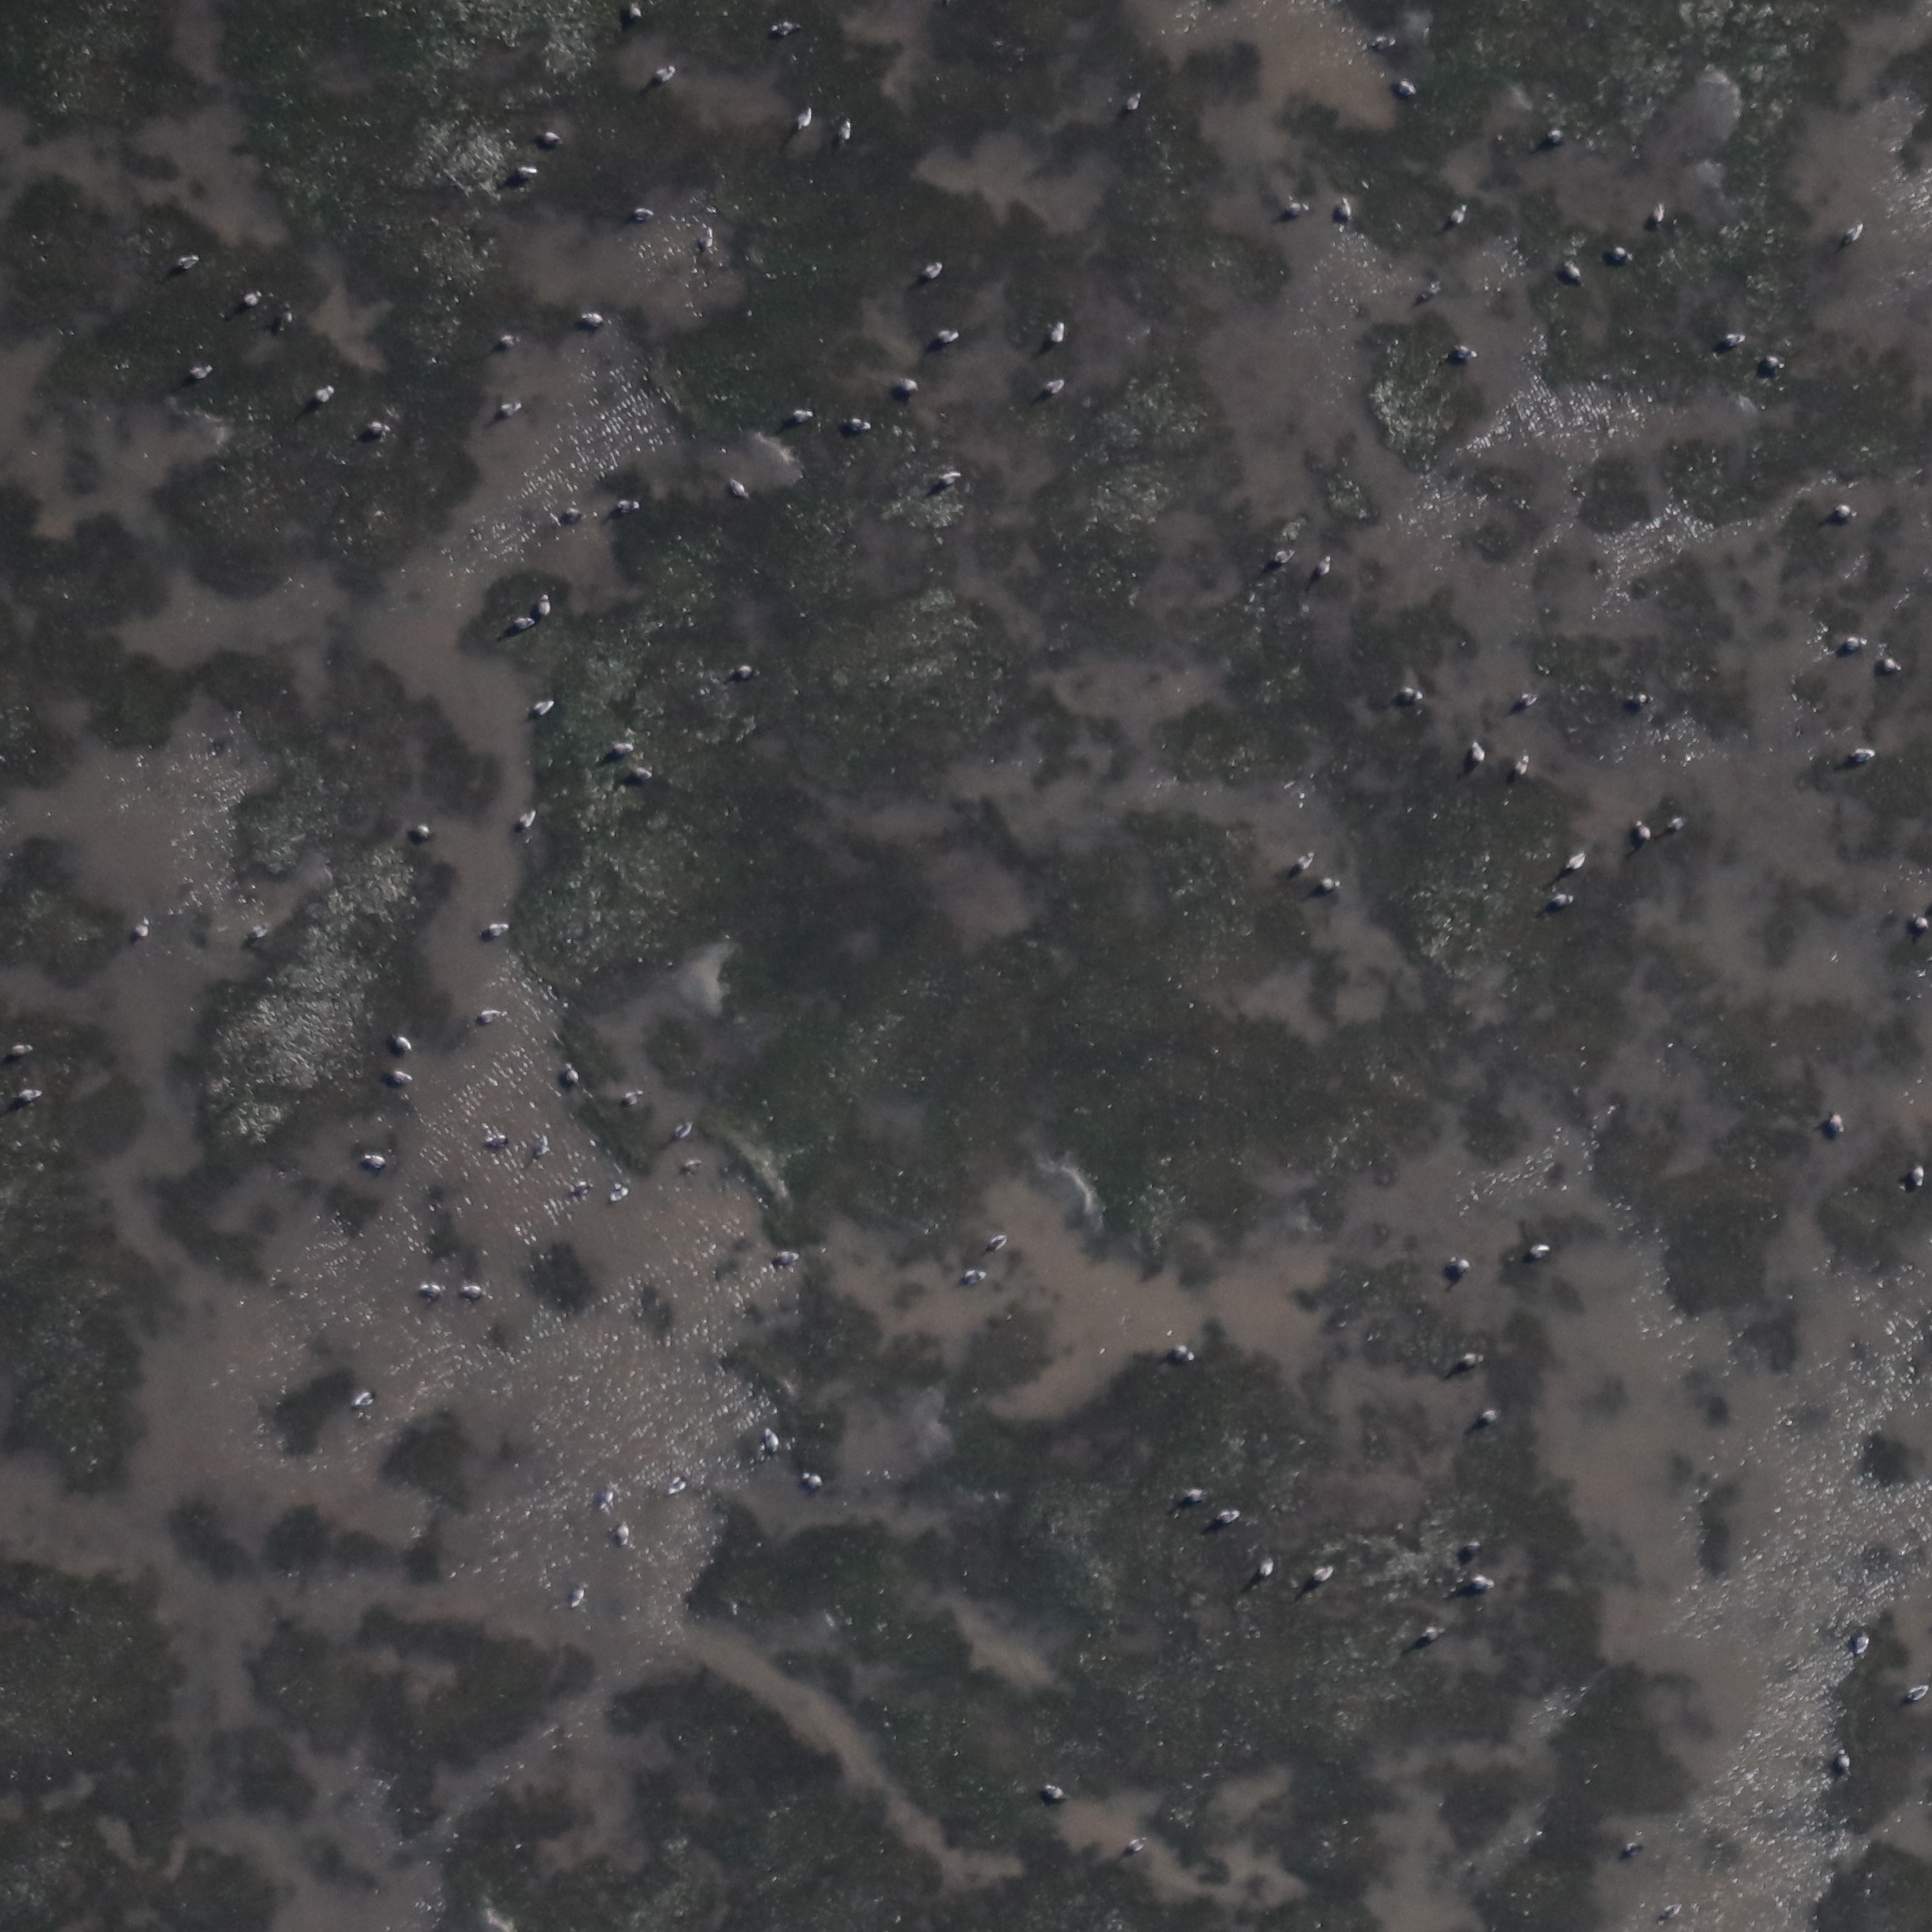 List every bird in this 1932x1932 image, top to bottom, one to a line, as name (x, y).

brant (632, 11)
brant (784, 29)
brant (1383, 44)
brant (666, 76)
brant (1407, 88)
brant (1132, 102)
brant (805, 121)
brant (844, 130)
brant (1554, 135)
brant (549, 139)
brant (526, 172)
brant (1299, 209)
brant (1344, 210)
brant (1659, 211)
brant (641, 214)
brant (1456, 215)
brant (1853, 235)
brant (707, 242)
brant (1619, 254)
brant (188, 264)
brant (933, 271)
brant (1570, 272)
brant (1430, 288)
brant (254, 300)
brant (288, 317)
brant (594, 319)
brant (1056, 333)
brant (947, 336)
brant (1733, 339)
brant (508, 340)
brant (1463, 351)
brant (1773, 360)
brant (198, 370)
brant (1053, 385)
brant (909, 386)
brant (324, 395)
brant (508, 411)
brant (803, 415)
brant (857, 424)
brant (378, 430)
brant (951, 477)
brant (737, 488)
brant (627, 506)
brant (1845, 513)
brant (577, 515)
brant (1284, 558)
brant (1323, 567)
Canada goose (544, 606)
Canada goose (523, 622)
brant (1851, 646)
brant (1892, 666)
brant (745, 672)
brant (1410, 694)
brant (1640, 699)
brant (1527, 700)
brant (543, 708)
brant (620, 749)
brant (1477, 754)
brant (1861, 756)
brant (1522, 768)
brant (642, 773)
brant (526, 819)
brant (1670, 824)
brant (1642, 828)
brant (423, 831)
brant (1303, 862)
brant (1572, 863)
brant (1327, 884)
brant (1559, 899)
brant (1920, 922)
brant (497, 930)
brant (258, 931)
brant (142, 932)
brant (490, 1013)
brant (402, 1044)
brant (22, 1048)
brant (570, 1075)
brant (401, 1077)
brant (30, 1096)
brant (631, 1098)
brant (1836, 1122)
brant (682, 1132)
brant (498, 1140)
brant (538, 1147)
brant (376, 1161)
brant (694, 1167)
brant (1917, 1175)
brant (579, 1188)
brant (620, 1190)
brant (996, 1244)
brant (1538, 1252)
brant (785, 1259)
brant (1462, 1264)
brant (973, 1276)
brant (430, 1288)
brant (474, 1292)
brant (1182, 1354)
brant (1471, 1359)
brant (362, 1397)
brant (1489, 1417)
brant (770, 1441)
brant (814, 1481)
brant (678, 1484)
brant (1194, 1495)
brant (607, 1499)
brant (1230, 1518)
brant (624, 1531)
brant (1473, 1549)
brant (1265, 1568)
brant (1323, 1576)
brant (1488, 1582)
brant (578, 1596)
brant (1430, 1636)
brant (1862, 1645)
brant (1917, 1693)
brant (1844, 1762)
brant (1055, 1793)
brant (1137, 1845)
brant (1632, 1849)
brant (1676, 1911)